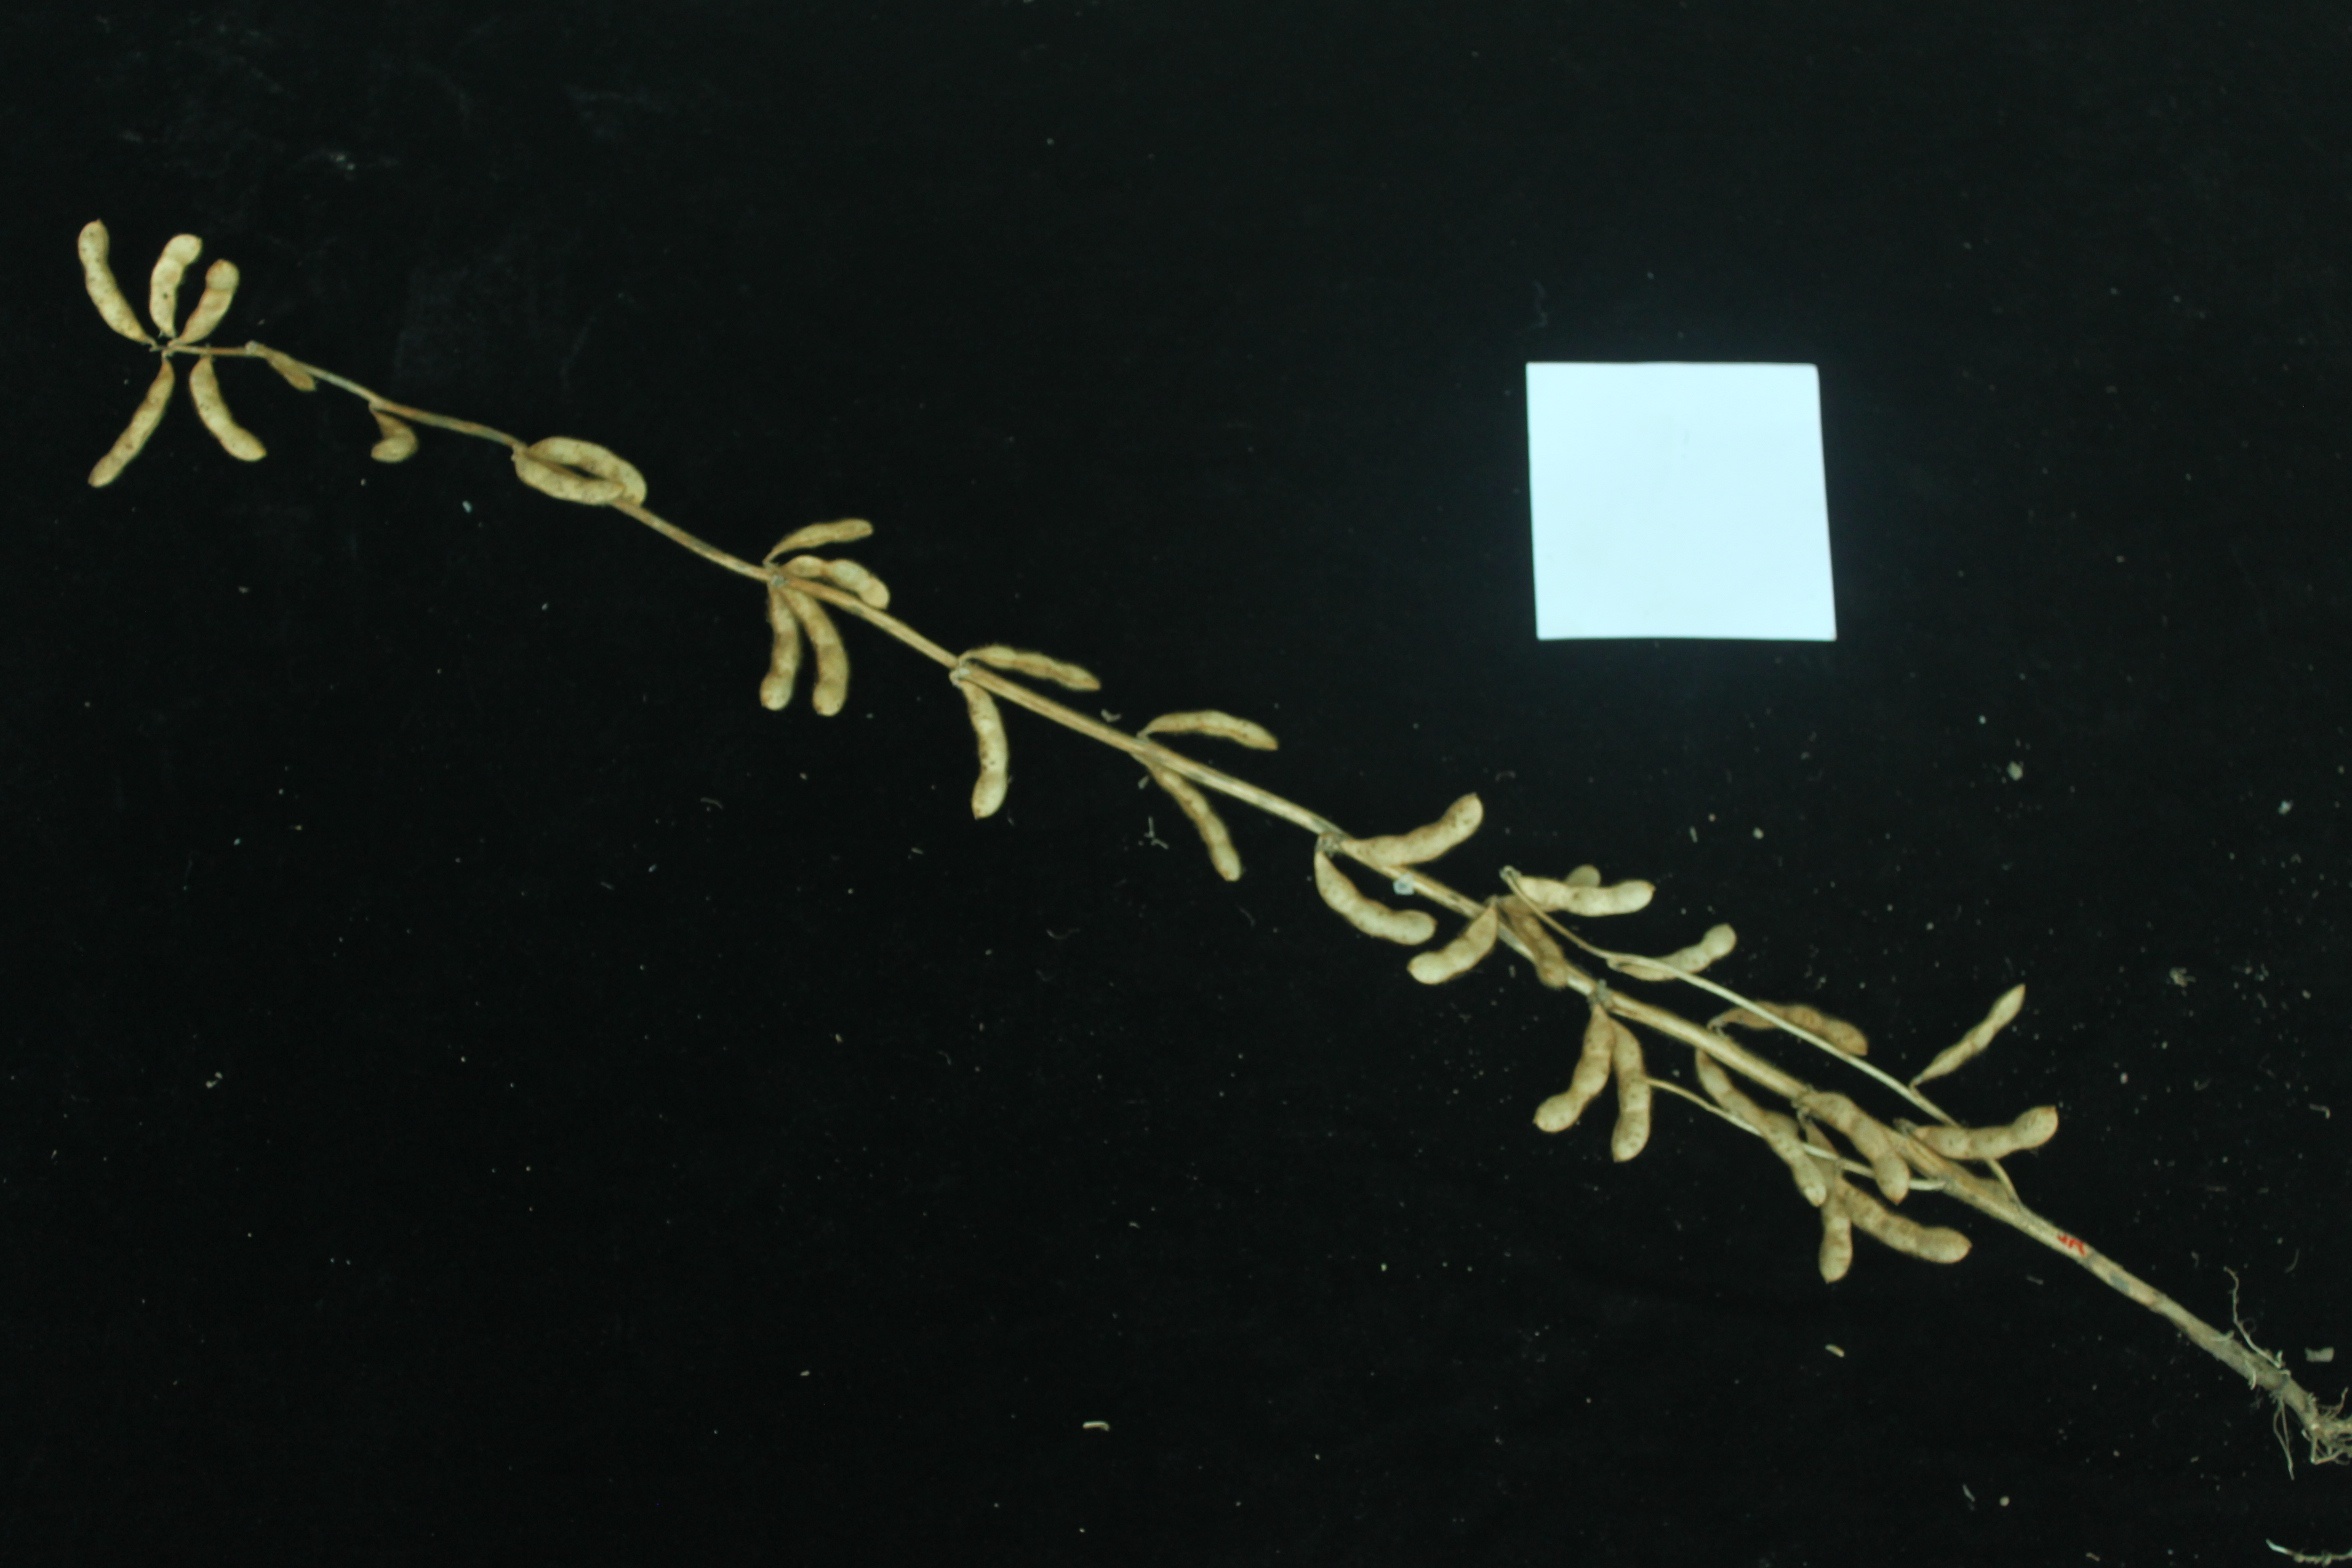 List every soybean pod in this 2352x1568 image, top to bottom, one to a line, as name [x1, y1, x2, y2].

soybean pod [79, 222, 148, 343]
soybean pod [150, 235, 200, 338]
soybean pod [172, 261, 237, 347]
soybean pod [255, 346, 313, 392]
soybean pod [190, 354, 264, 462]
soybean pod [89, 360, 173, 489]
soybean pod [370, 413, 415, 463]
soybean pod [526, 438, 646, 507]
soybean pod [513, 448, 624, 505]
soybean pod [767, 521, 872, 559]
soybean pod [782, 557, 887, 608]
soybean pod [759, 583, 799, 710]
soybean pod [779, 588, 846, 716]
soybean pod [963, 647, 1097, 691]
soybean pod [955, 681, 1006, 821]
soybean pod [1142, 712, 1277, 750]
soybean pod [1136, 757, 1239, 880]
soybean pod [1336, 793, 1483, 866]
soybean pod [1314, 849, 1434, 946]
soybean pod [1493, 865, 1599, 915]
soybean pod [1516, 878, 1652, 916]
soybean pod [1407, 904, 1495, 982]
soybean pod [1507, 914, 1567, 989]
soybean pod [1613, 927, 1735, 980]
soybean pod [1914, 983, 2023, 1083]
soybean pod [1535, 1002, 1614, 1133]
soybean pod [1715, 1003, 1868, 1055]
soybean pod [1610, 1017, 1651, 1161]
soybean pod [1696, 1047, 1797, 1134]
soybean pod [1803, 1095, 1908, 1204]
soybean pod [1907, 1106, 2057, 1159]
soybean pod [1799, 1113, 1852, 1285]
soybean pod [1744, 1115, 1824, 1204]
soybean pod [1826, 1170, 1968, 1264]